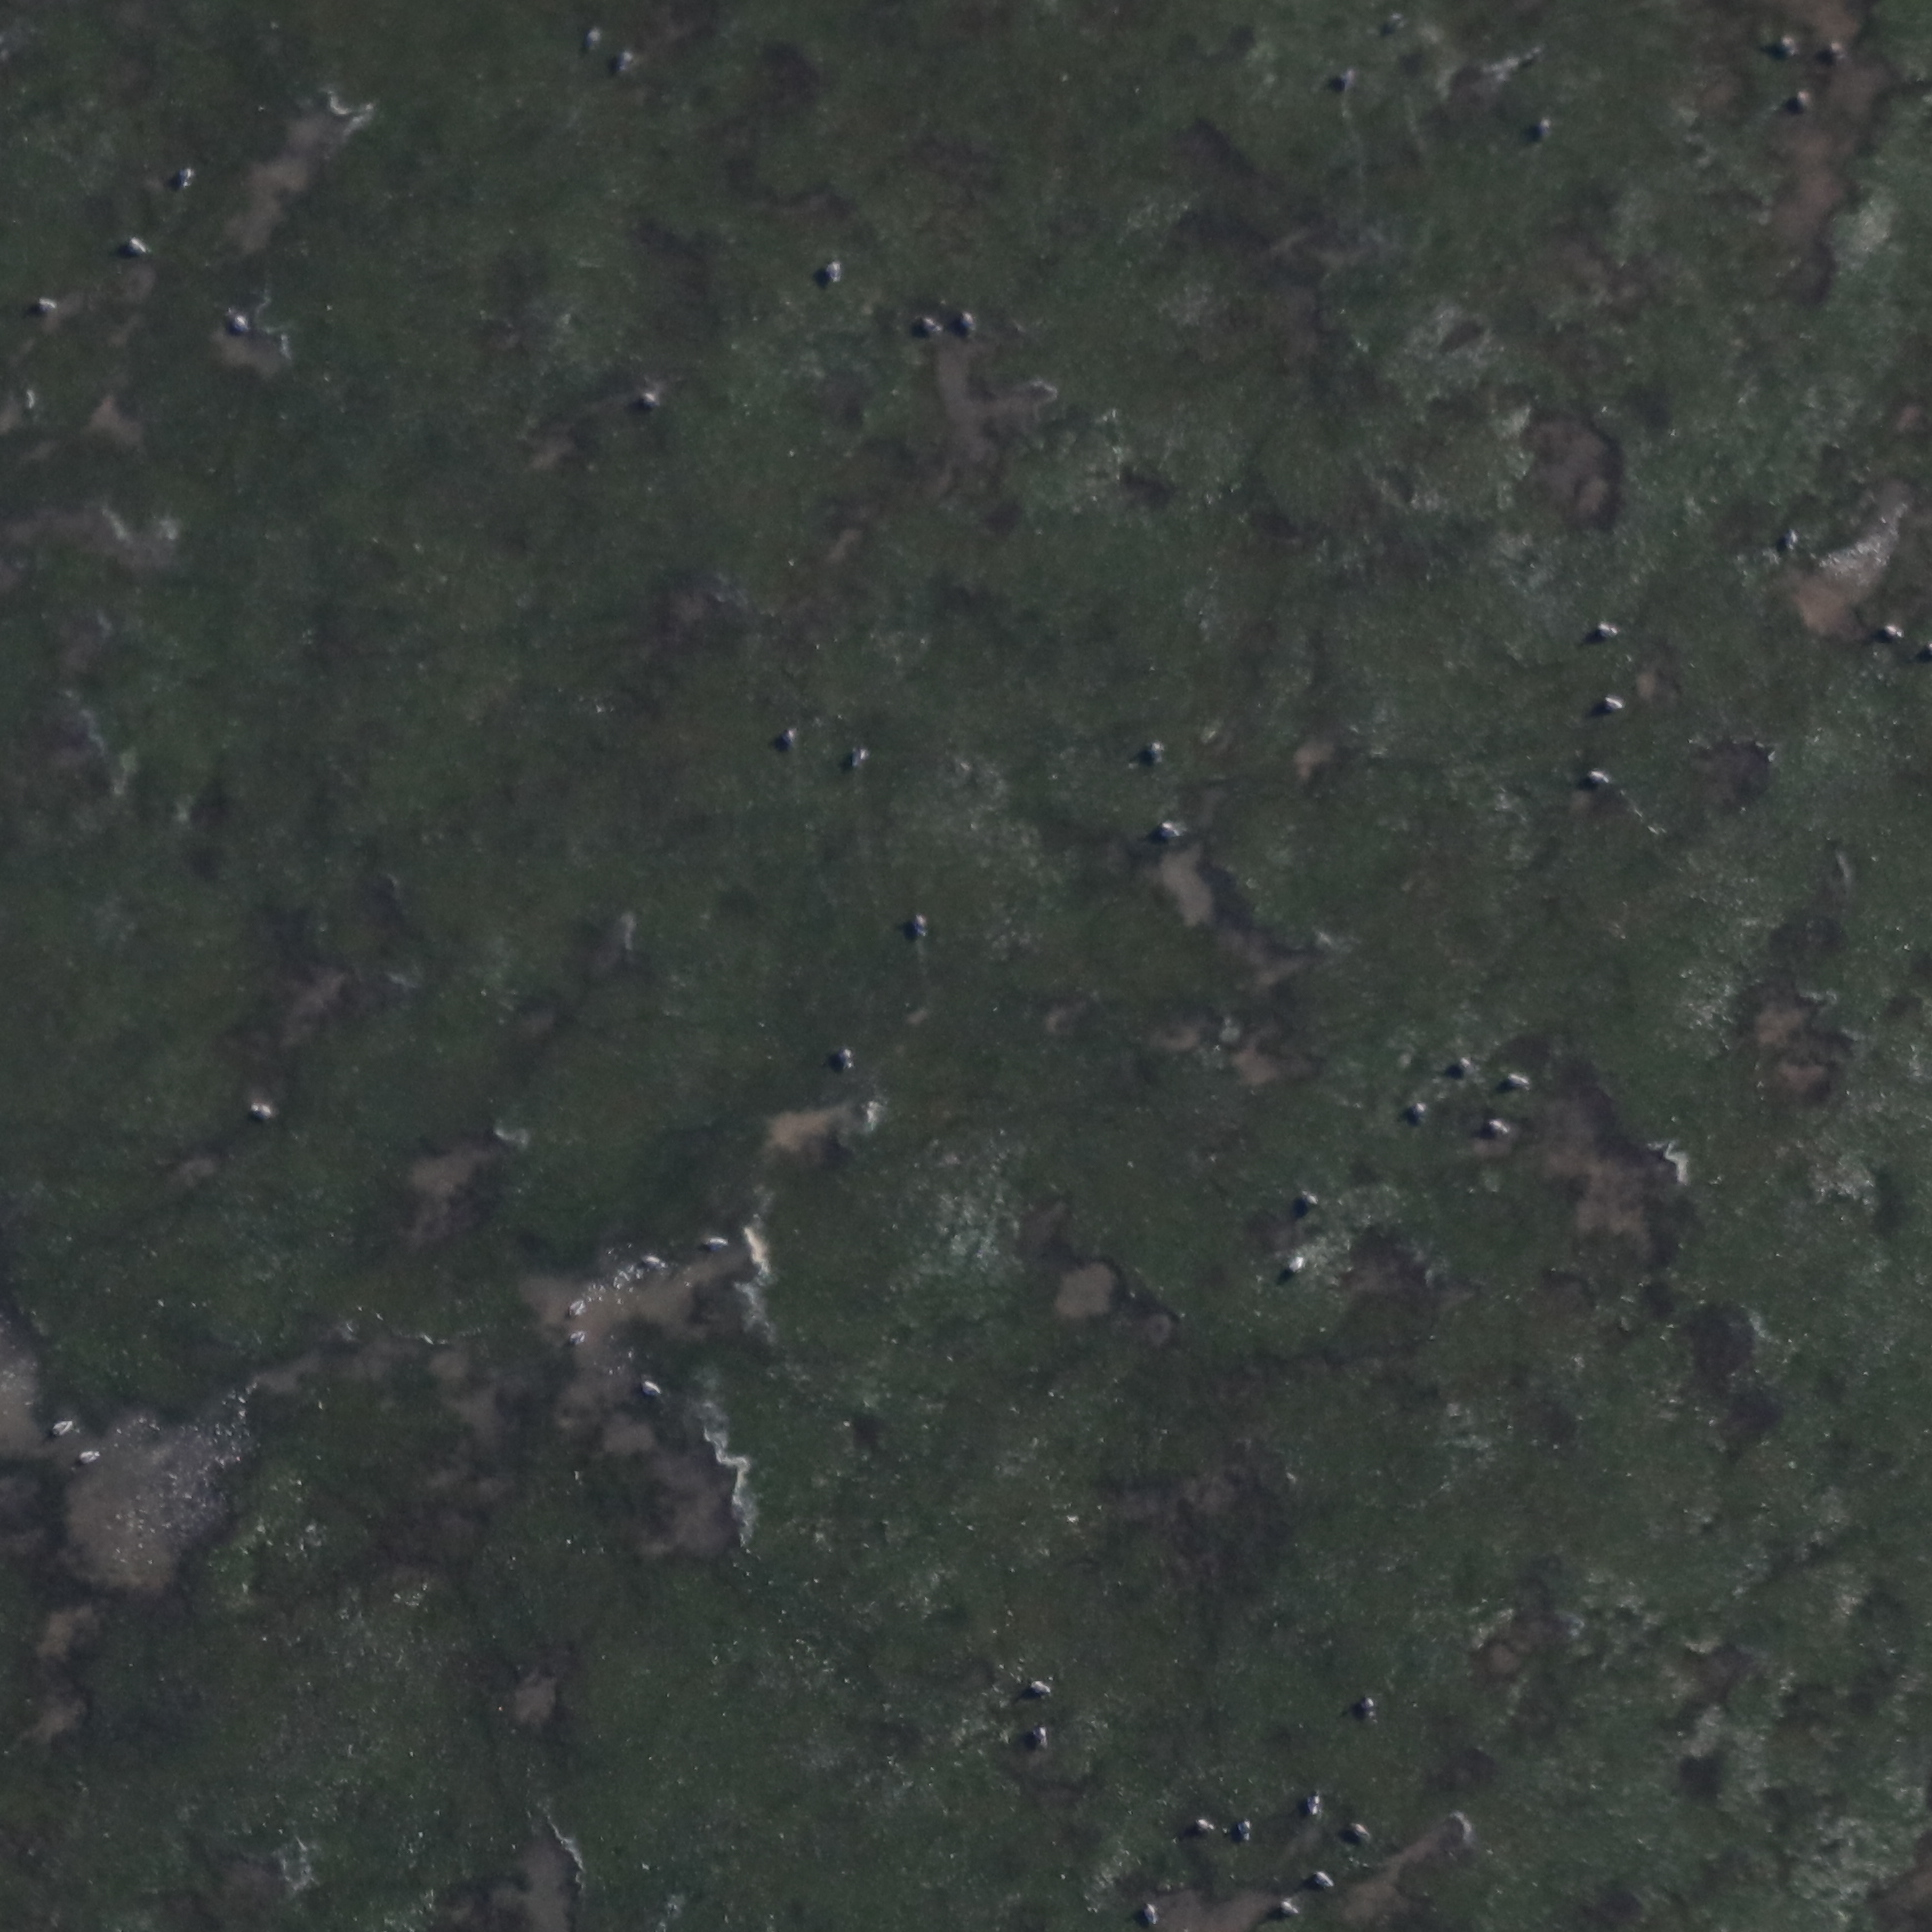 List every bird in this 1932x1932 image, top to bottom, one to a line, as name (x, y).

brant (1395, 21)
brant (593, 39)
brant (1787, 42)
brant (1836, 50)
brant (622, 60)
brant (1346, 83)
brant (1799, 98)
brant (1543, 128)
brant (185, 177)
brant (137, 246)
brant (833, 270)
brant (47, 306)
brant (240, 321)
brant (967, 321)
brant (927, 325)
brant (650, 399)
brant (1791, 540)
brant (1608, 632)
brant (1892, 632)
brant (1613, 703)
brant (791, 735)
brant (1156, 751)
brant (859, 756)
brant (1598, 777)
brant (1172, 830)
brant (921, 925)
brant (846, 1057)
brant (1465, 1065)
brant (1519, 1081)
brant (261, 1111)
brant (1420, 1111)
brant (1499, 1126)
brant (1308, 1199)
brant (716, 1244)
brant (652, 1264)
brant (1295, 1266)
brant (576, 1308)
brant (577, 1338)
brant (650, 1388)
brant (61, 1428)
brant (88, 1456)
brant (1041, 1688)
brant (1368, 1706)
brant (1040, 1734)
brant (1314, 1803)
brant (1204, 1824)
brant (1245, 1828)
brant (1360, 1831)
brant (1322, 1879)
brant (1287, 1908)
brant (1150, 1912)